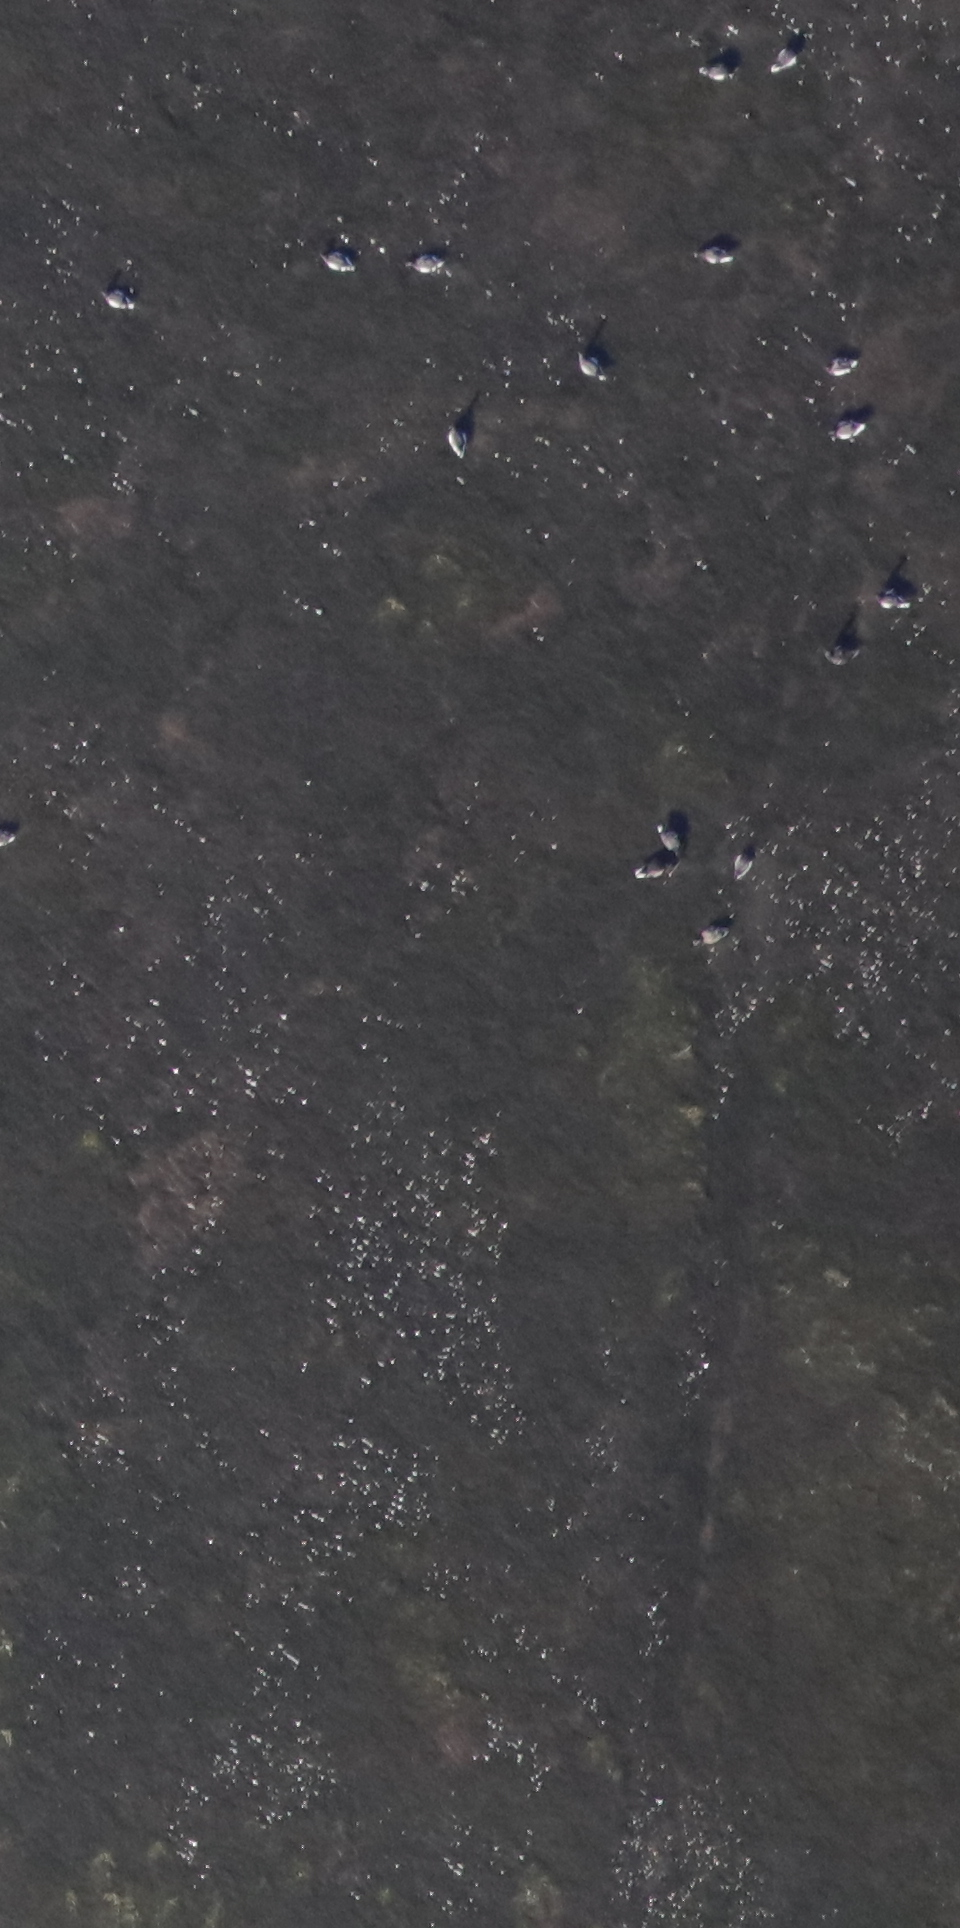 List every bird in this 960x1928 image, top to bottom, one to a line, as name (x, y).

brant (792, 55)
brant (719, 68)
brant (714, 253)
brant (337, 257)
brant (427, 266)
brant (118, 296)
brant (590, 364)
brant (845, 367)
brant (848, 428)
brant (459, 439)
brant (899, 599)
brant (843, 652)
brant (1, 834)
brant (667, 835)
brant (743, 862)
brant (650, 863)
brant (716, 931)